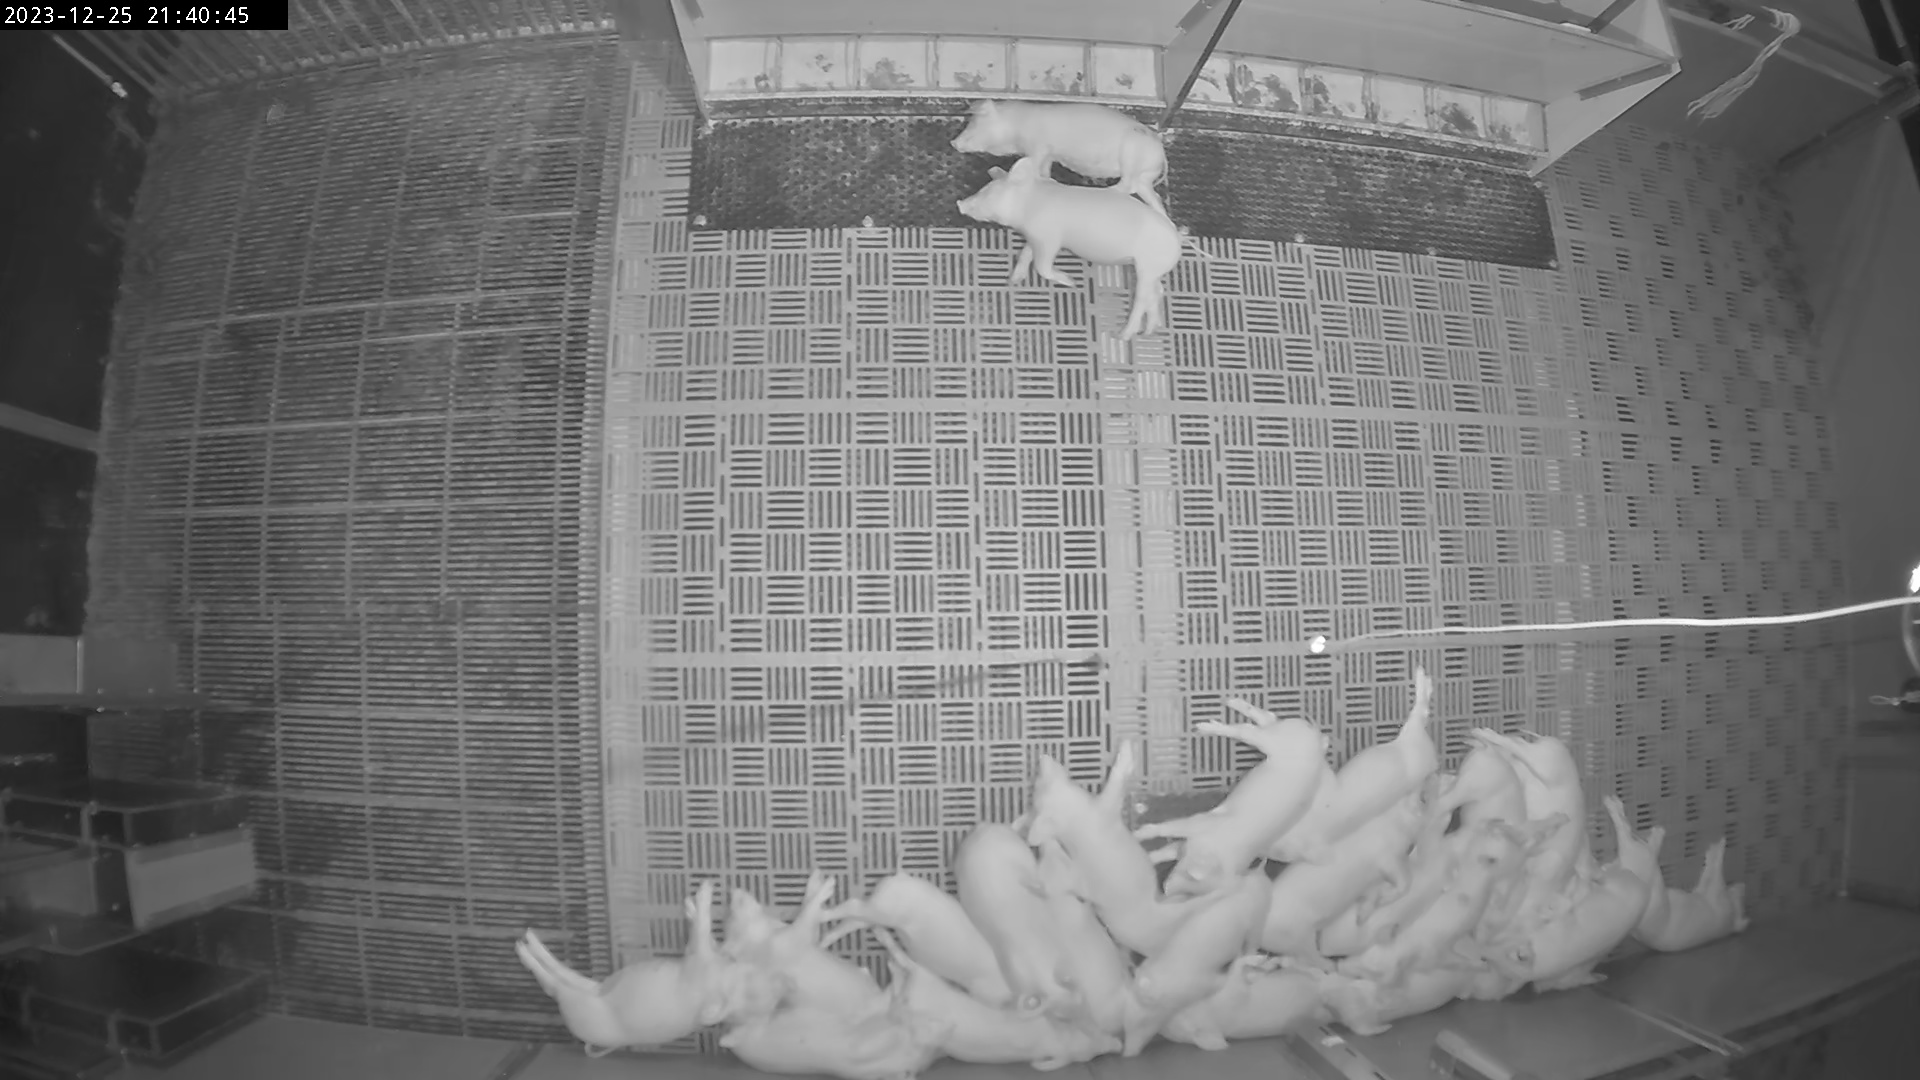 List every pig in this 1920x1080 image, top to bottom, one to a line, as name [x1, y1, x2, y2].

pig [948, 99, 1177, 226]
pig [955, 155, 1214, 342]
pig [1256, 666, 1441, 866]
pig [1132, 696, 1331, 898]
pig [1465, 724, 1589, 943]
pig [1425, 737, 1531, 948]
pig [1009, 738, 1222, 956]
pig [1262, 771, 1442, 974]
pig [1315, 773, 1488, 957]
pig [1602, 793, 1750, 954]
pig [1337, 812, 1569, 989]
pig [955, 819, 1106, 1038]
pig [1530, 833, 1608, 995]
pig [1020, 839, 1135, 1033]
pig [1479, 855, 1649, 996]
pig [1119, 859, 1272, 1059]
pig [721, 868, 893, 1025]
pig [818, 871, 1013, 1007]
pig [513, 879, 801, 1059]
pig [873, 925, 1122, 1072]
pig [1317, 933, 1482, 1038]
pig [1155, 954, 1335, 1054]
pig [1454, 959, 1513, 1003]
pig [718, 993, 955, 1078]